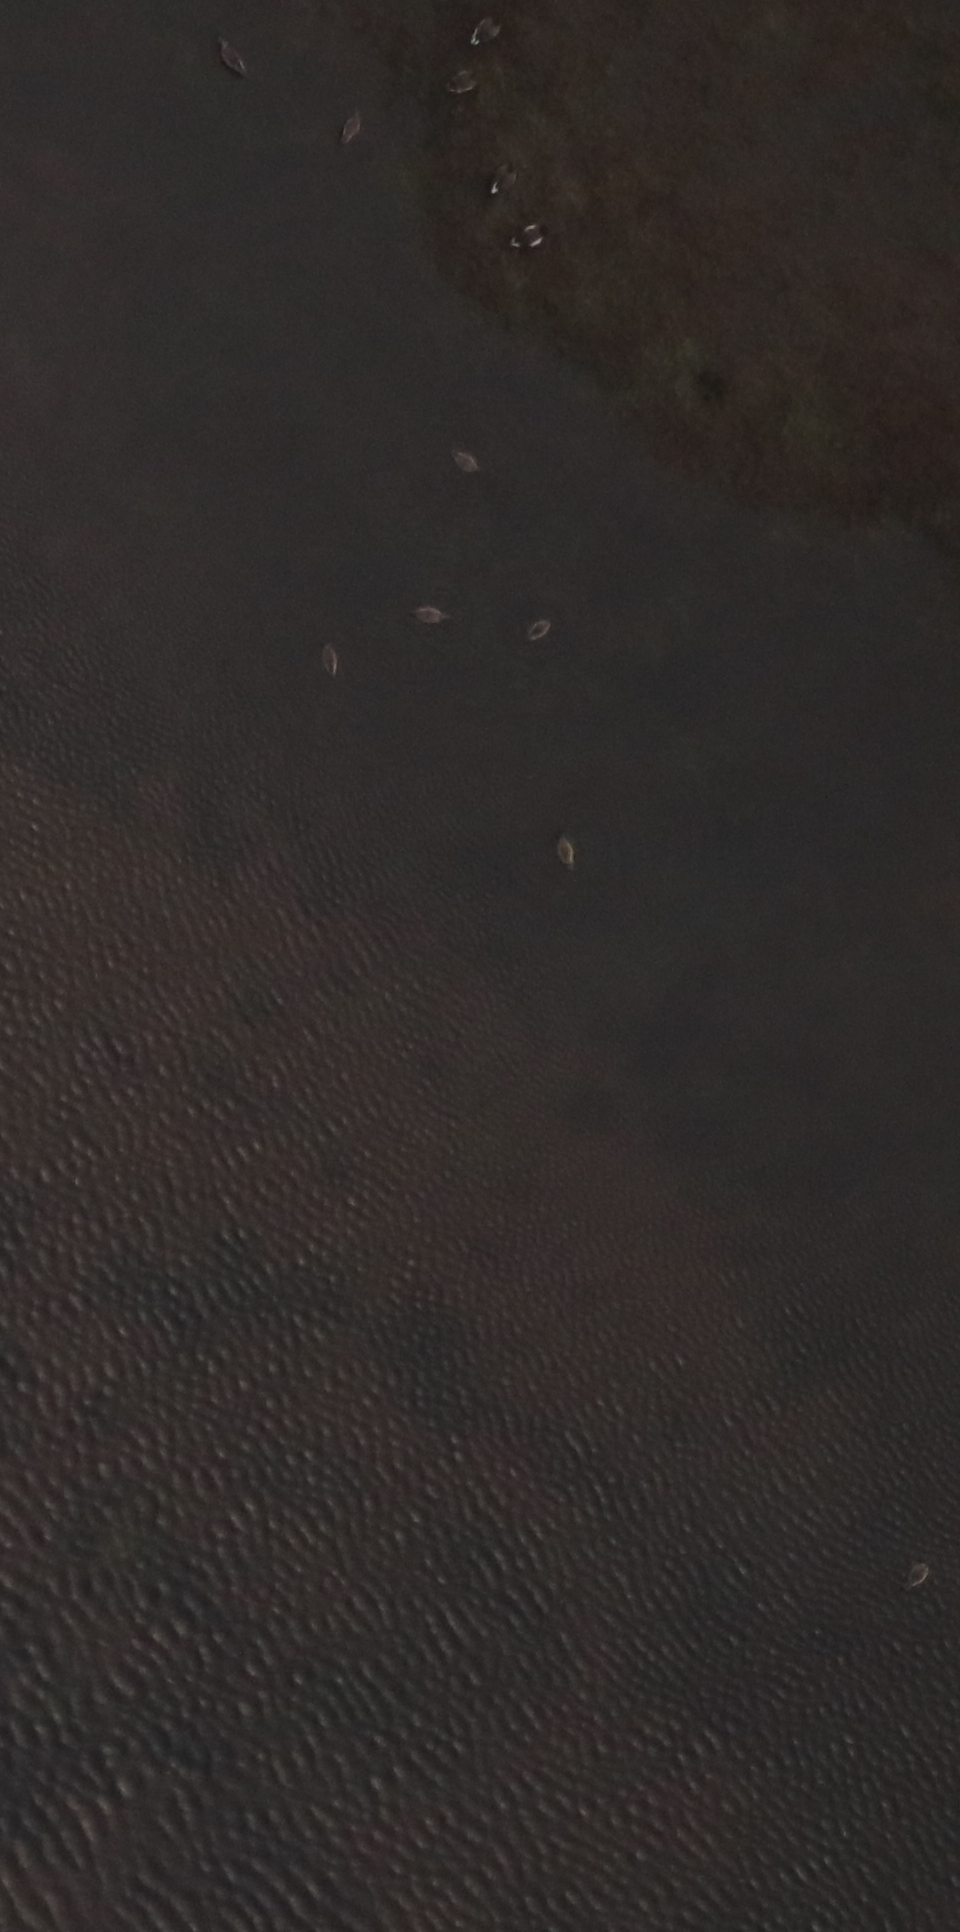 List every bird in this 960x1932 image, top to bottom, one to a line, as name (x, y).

brant (483, 28)
other bird (230, 58)
brant (462, 83)
other bird (349, 127)
brant (501, 178)
brant (528, 236)
other bird (469, 464)
other bird (431, 616)
other bird (537, 632)
other bird (328, 661)
other bird (565, 849)